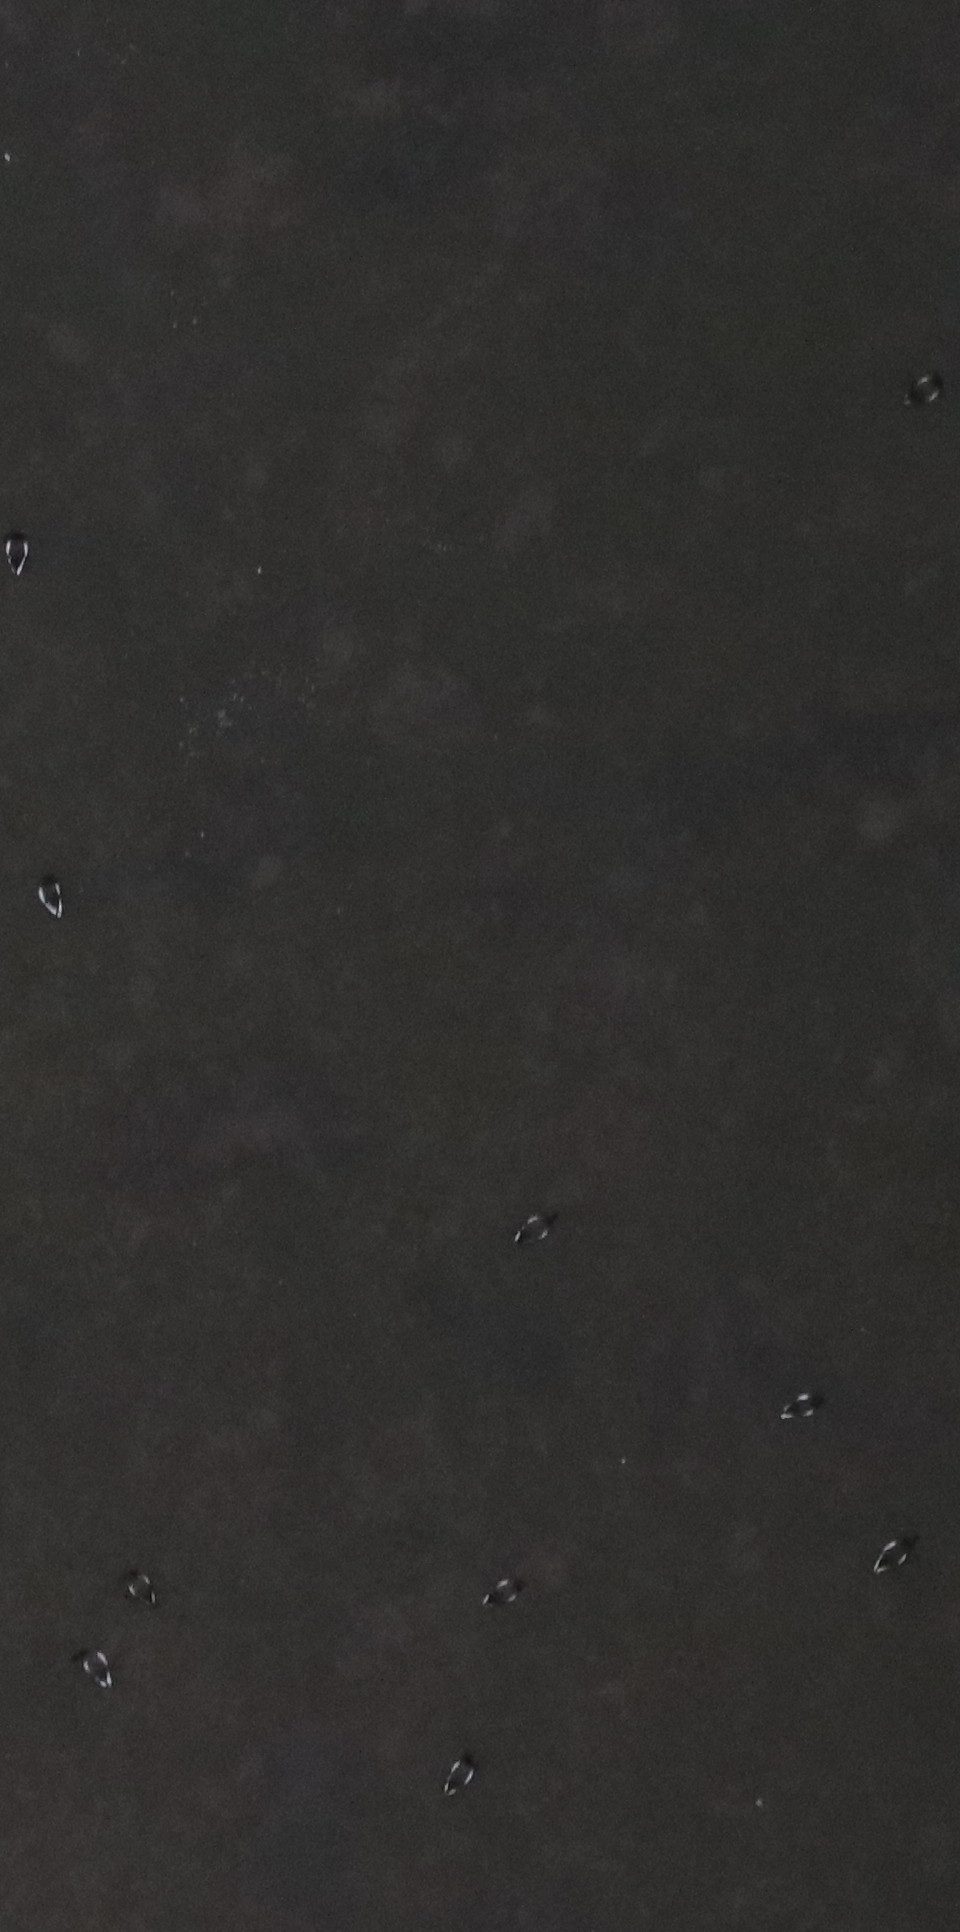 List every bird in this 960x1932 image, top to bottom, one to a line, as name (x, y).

brant (928, 387)
brant (16, 553)
brant (52, 896)
brant (533, 1229)
brant (801, 1408)
brant (892, 1555)
brant (141, 1587)
brant (504, 1593)
brant (97, 1666)
brant (458, 1773)